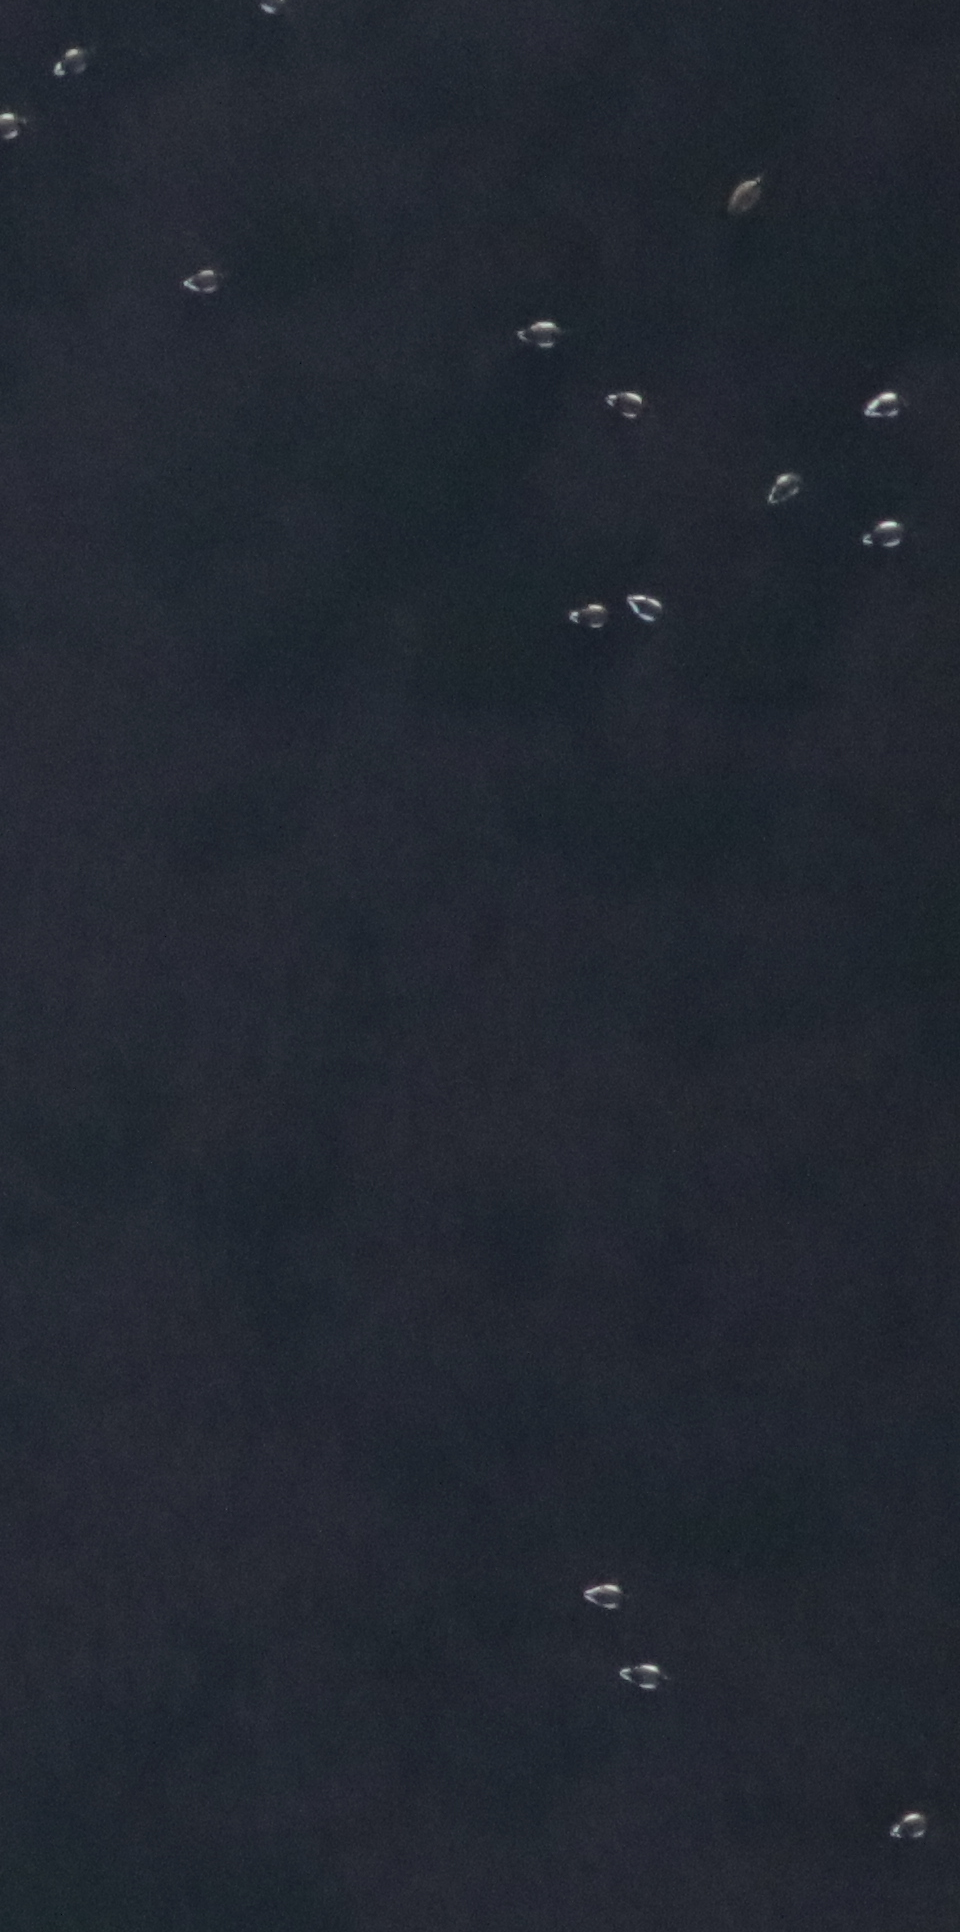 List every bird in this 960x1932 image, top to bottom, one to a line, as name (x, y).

brant (73, 63)
brant (7, 125)
Canada goose (746, 197)
brant (206, 282)
brant (542, 336)
brant (628, 406)
brant (886, 406)
brant (788, 487)
brant (886, 536)
brant (648, 608)
brant (592, 615)
brant (607, 1595)
brant (647, 1677)
brant (912, 1826)